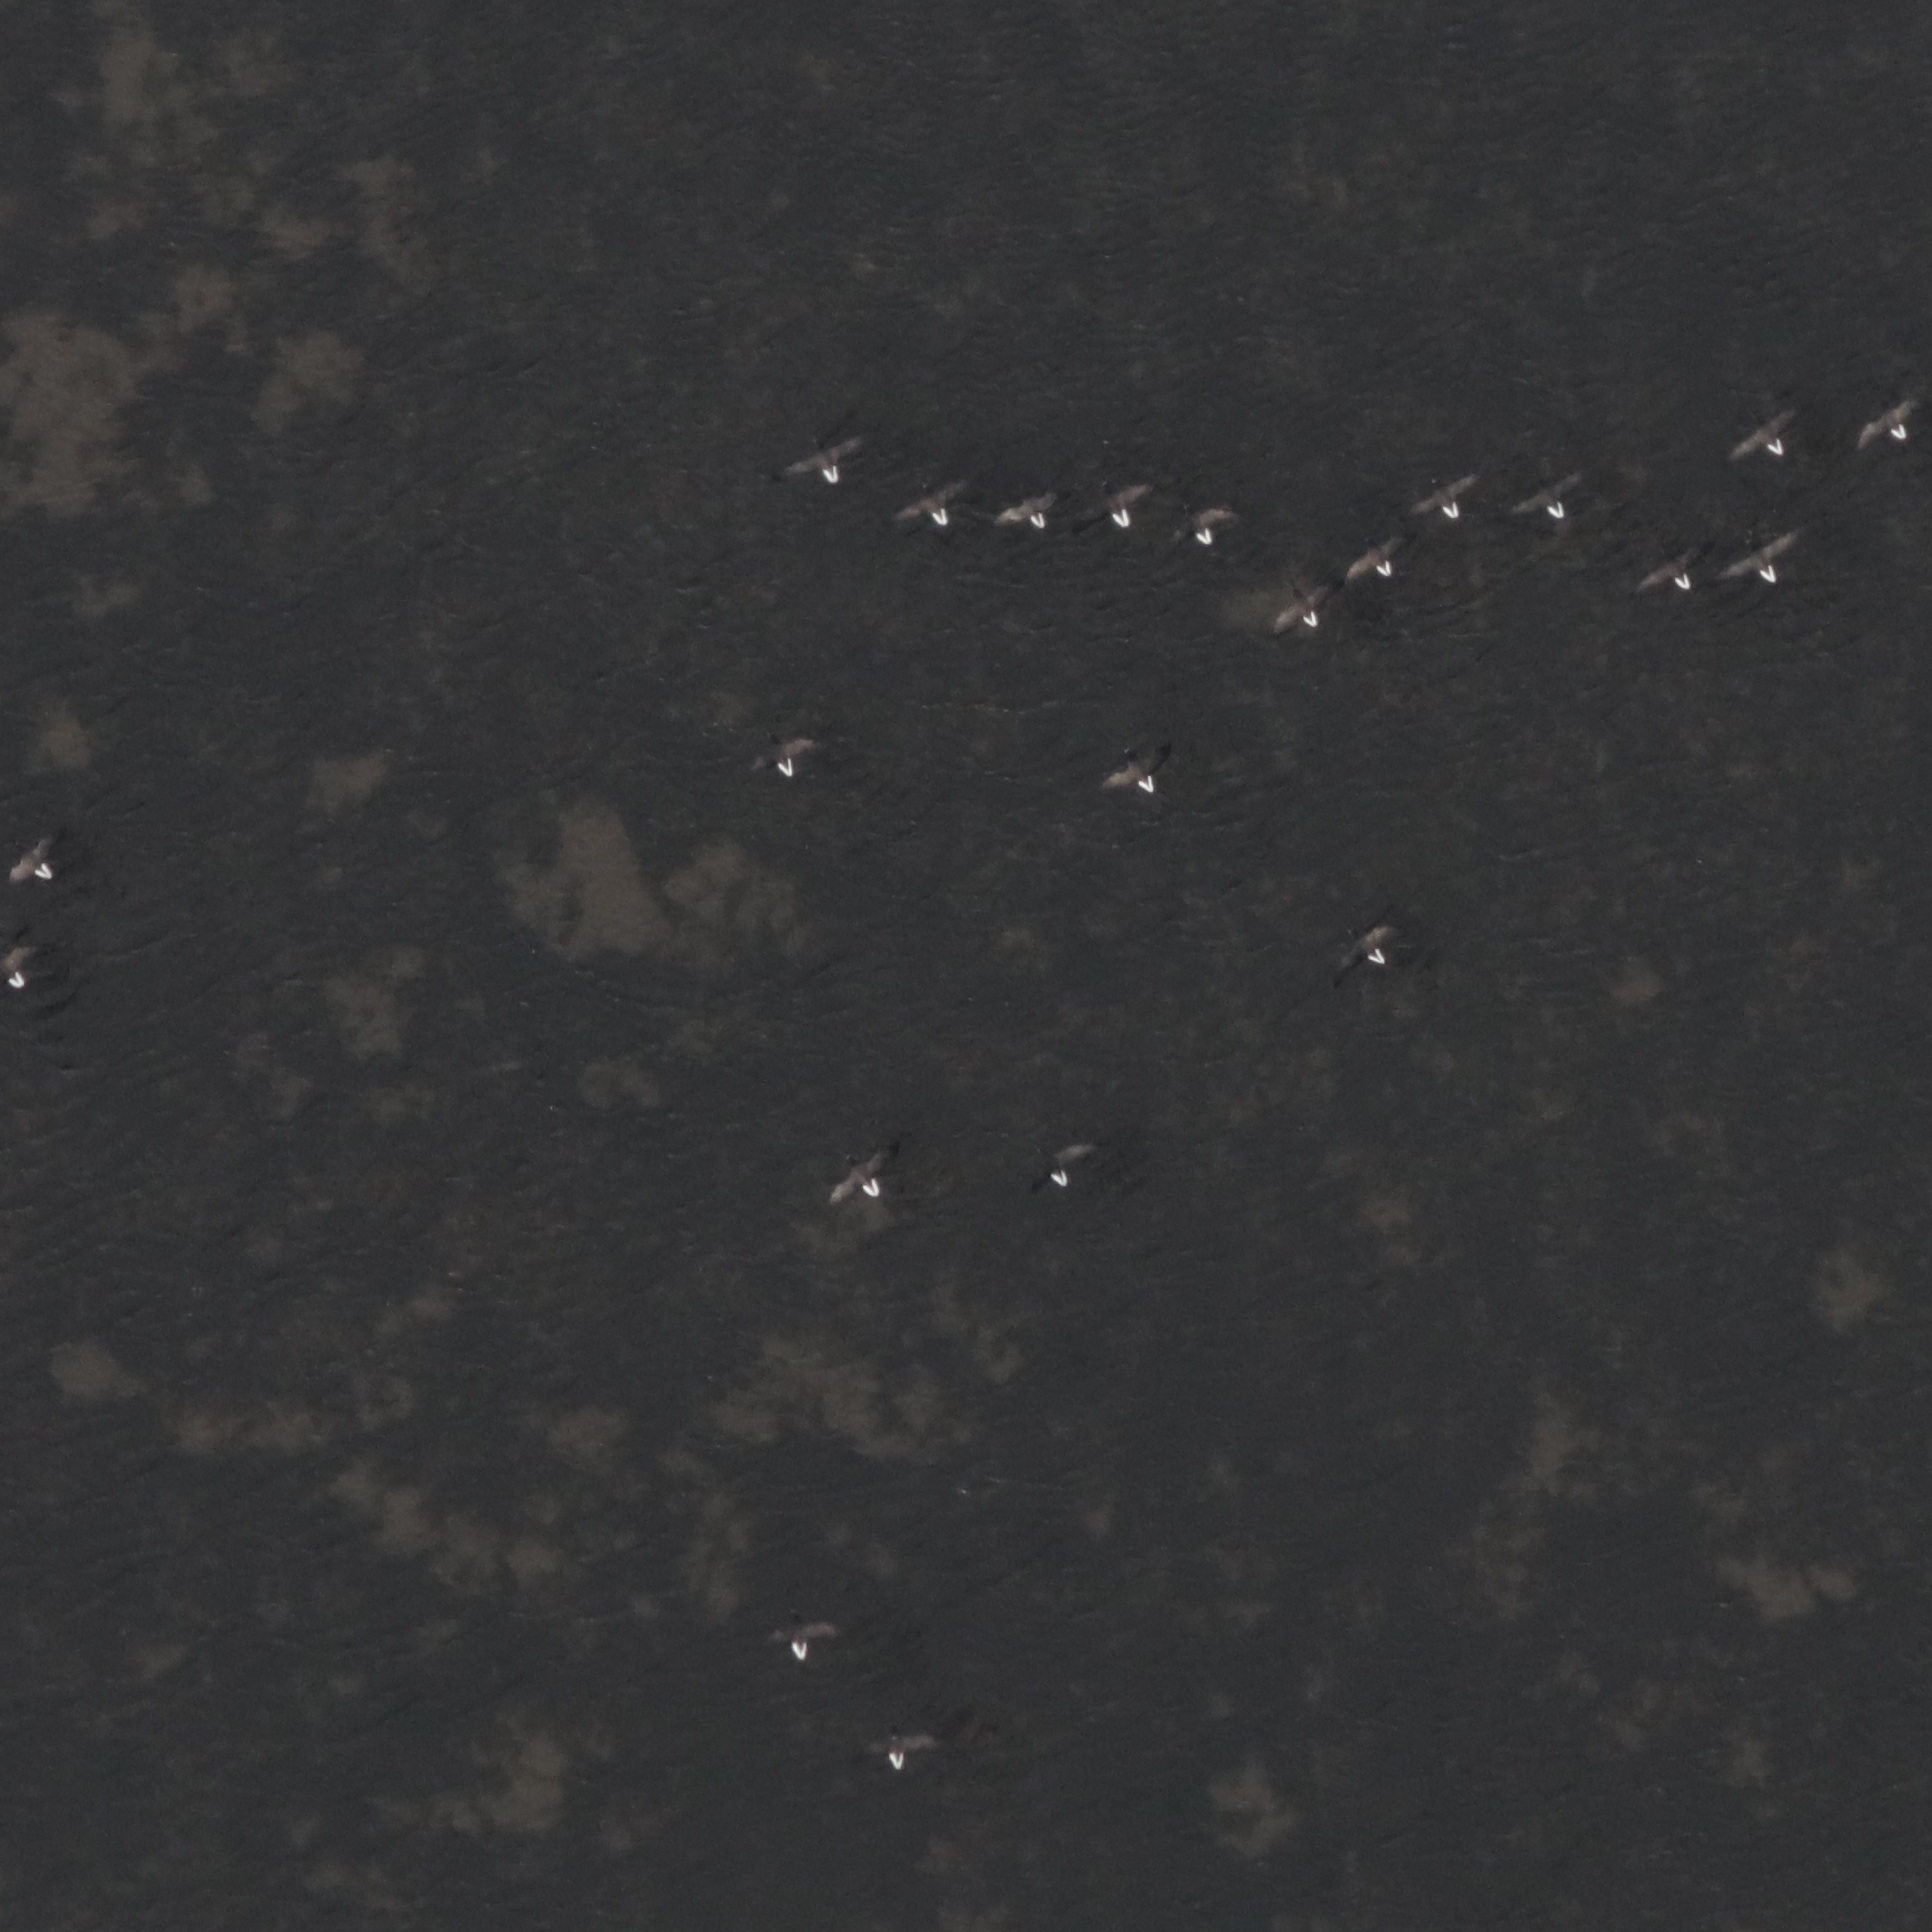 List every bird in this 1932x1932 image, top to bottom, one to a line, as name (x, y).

brant (1895, 420)
brant (1766, 440)
brant (829, 460)
brant (1547, 497)
brant (1117, 498)
brant (1446, 499)
brant (933, 506)
brant (1031, 509)
brant (1206, 524)
brant (1376, 559)
brant (1760, 560)
brant (1672, 569)
brant (1295, 615)
brant (780, 753)
brant (1139, 775)
brant (33, 862)
brant (1373, 947)
brant (5, 969)
brant (1050, 1165)
brant (863, 1176)
brant (800, 1632)
brant (900, 1750)